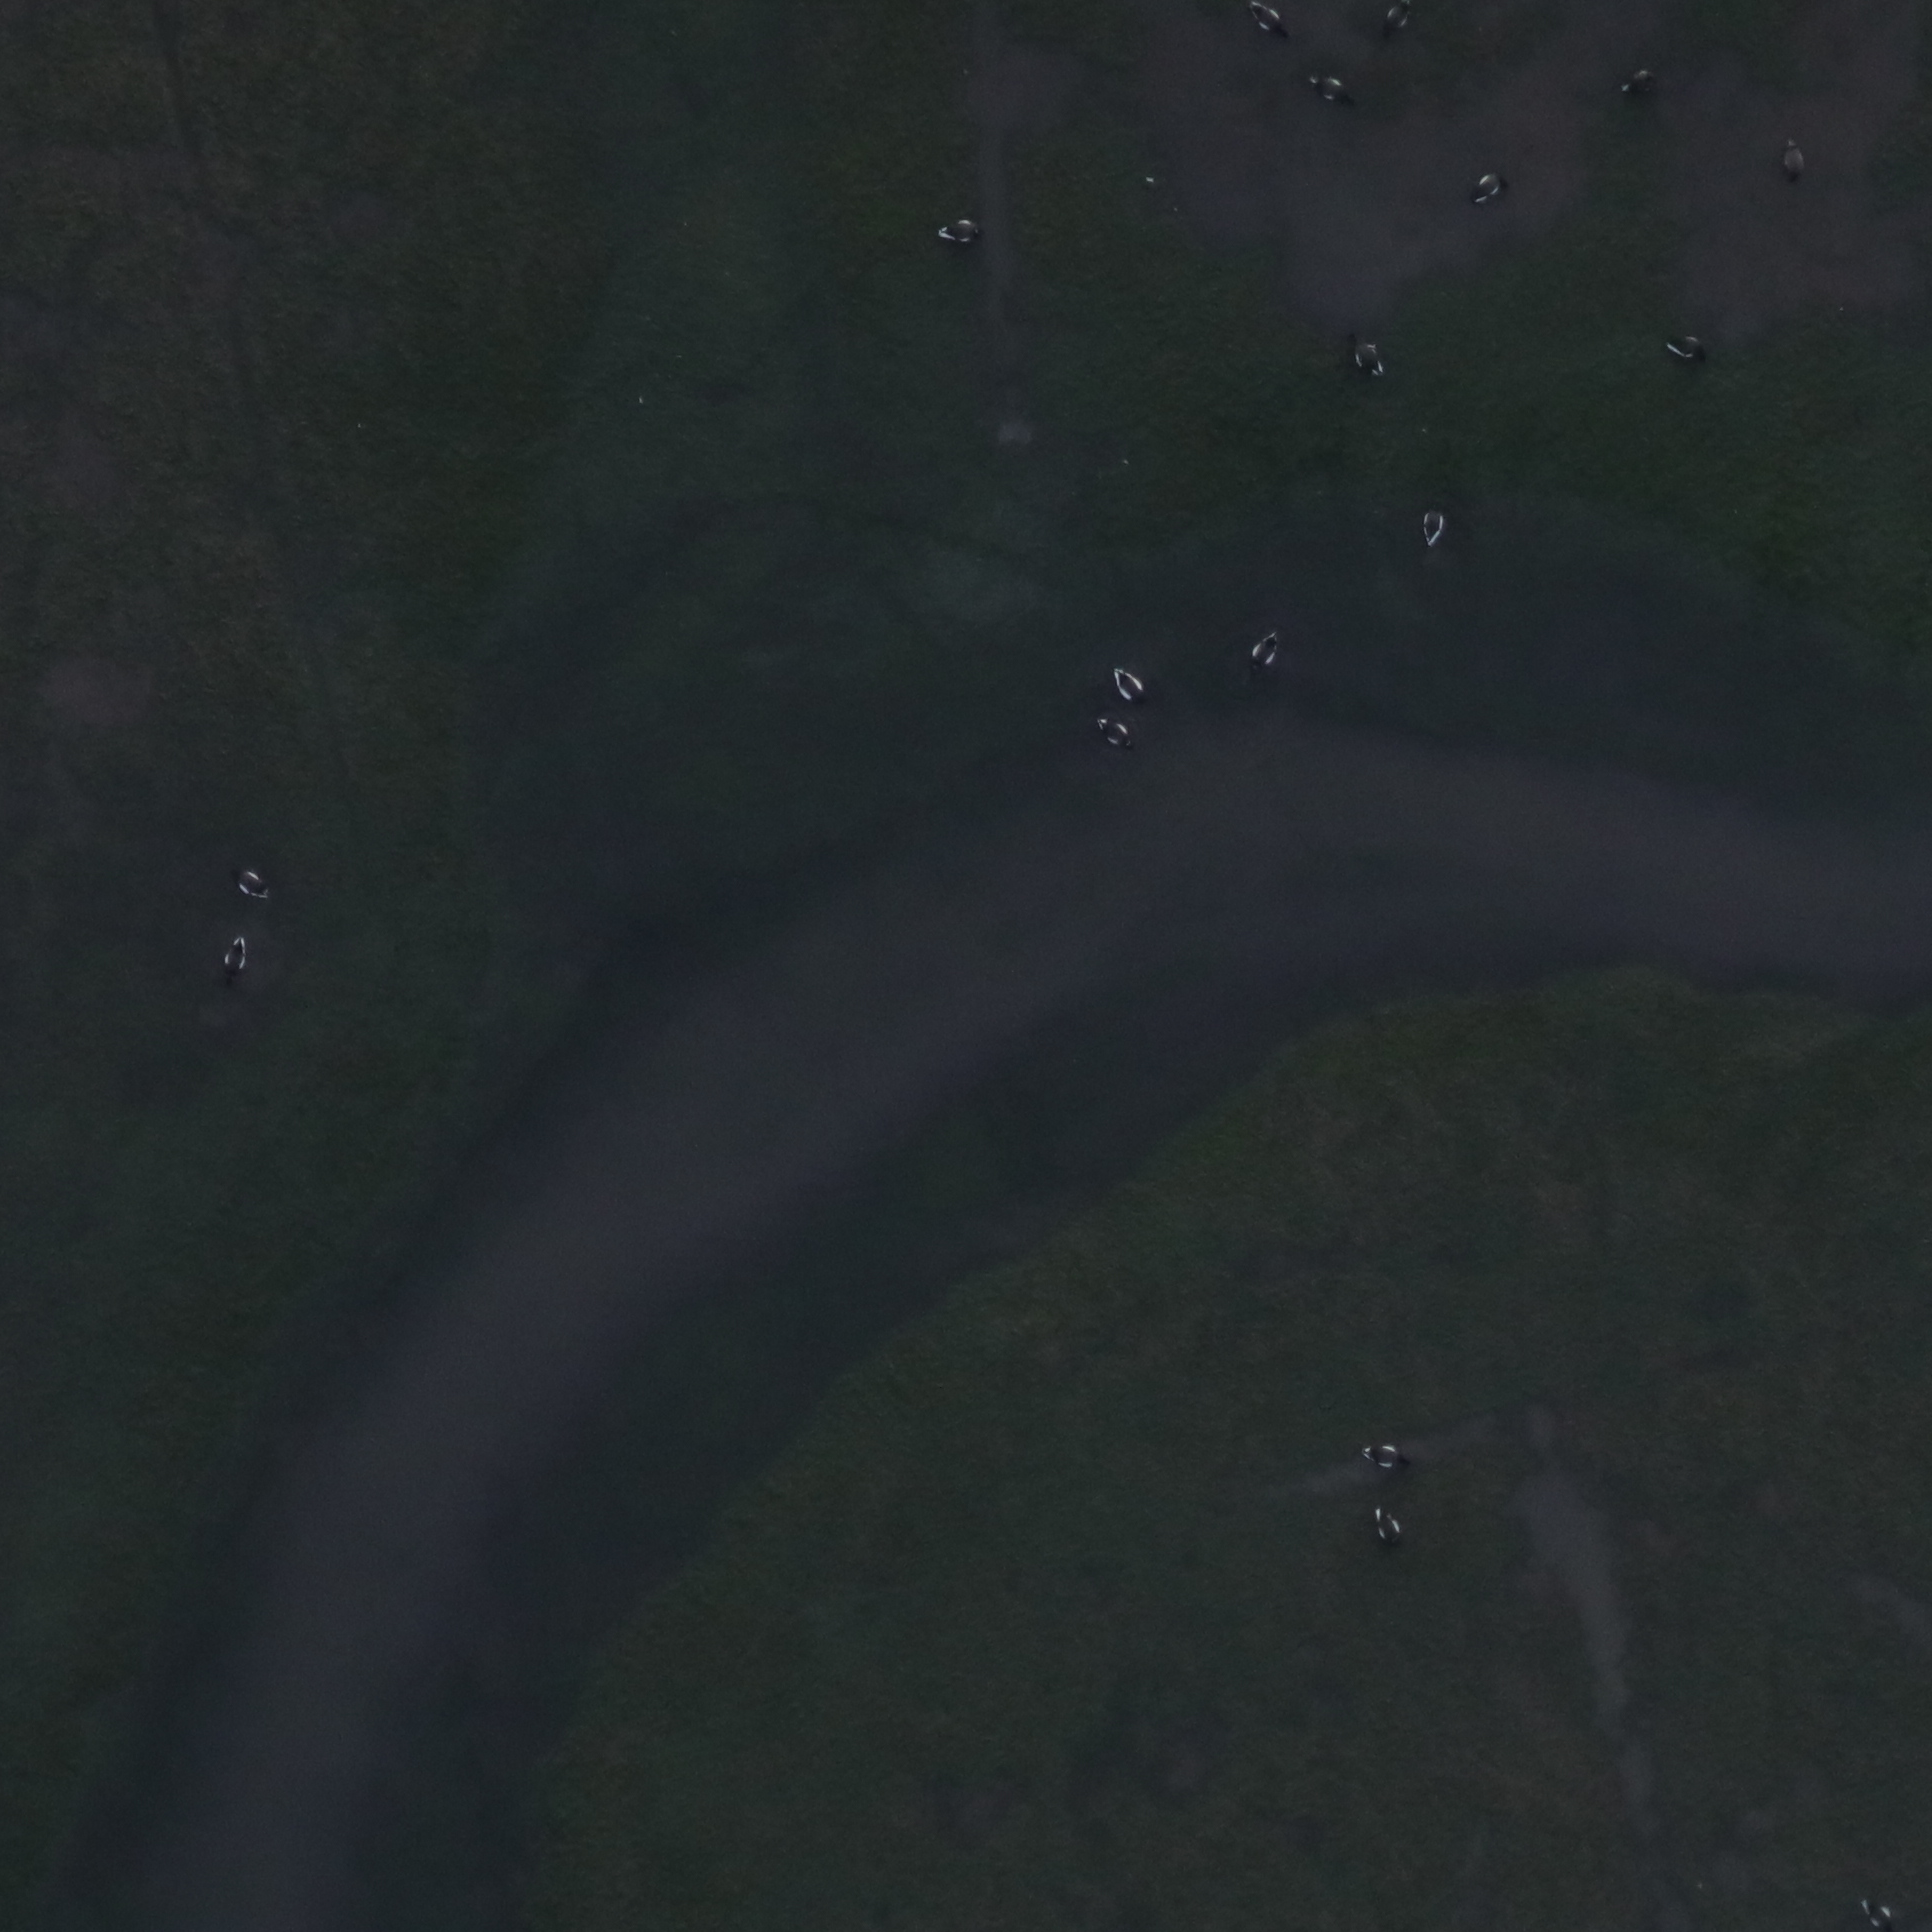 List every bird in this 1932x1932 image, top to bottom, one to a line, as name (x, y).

brant (1269, 14)
brant (1403, 15)
brant (1641, 82)
brant (1330, 91)
brant (1790, 158)
brant (1486, 188)
brant (963, 234)
brant (1687, 351)
brant (1368, 356)
brant (1431, 526)
brant (1266, 653)
brant (1129, 686)
brant (1113, 734)
brant (253, 885)
brant (236, 960)
brant (1385, 1456)
brant (1388, 1524)
brant (1877, 1916)